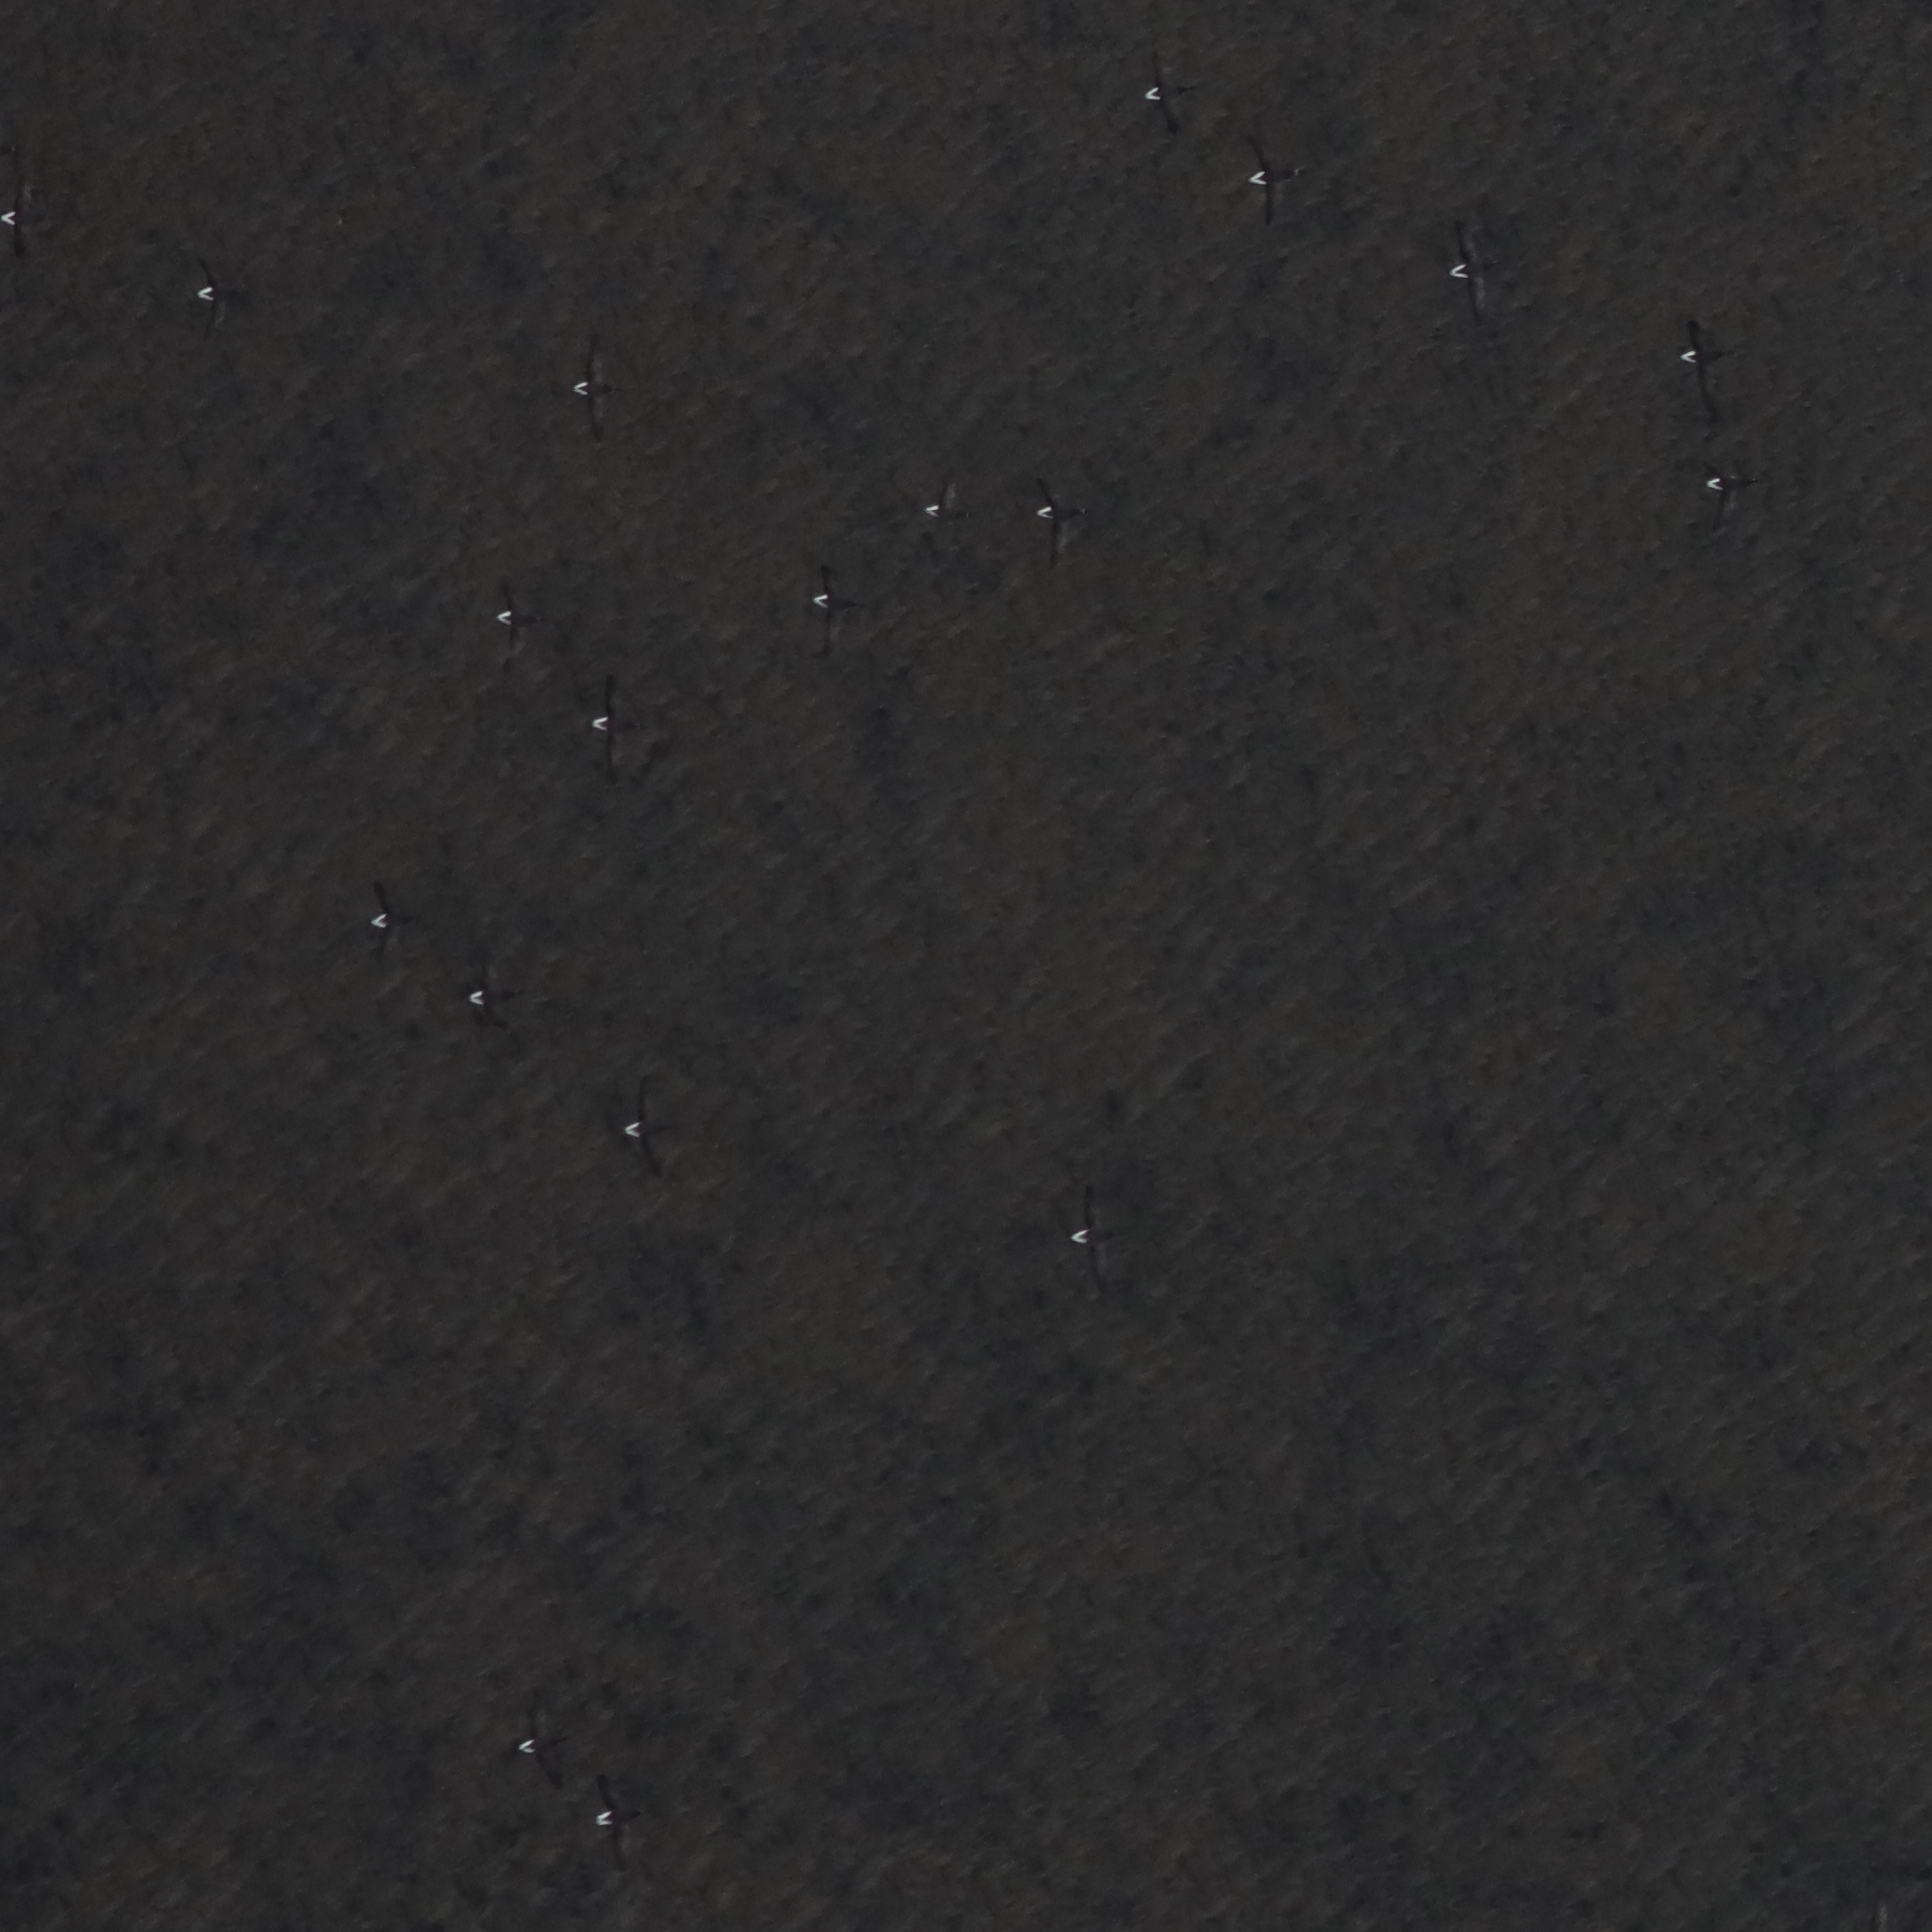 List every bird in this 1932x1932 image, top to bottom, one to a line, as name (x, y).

brant (1167, 95)
brant (1272, 178)
brant (19, 217)
brant (1472, 270)
brant (218, 293)
brant (1704, 356)
brant (596, 386)
brant (1731, 485)
brant (941, 500)
brant (1061, 513)
brant (836, 605)
brant (518, 621)
brant (614, 725)
brant (389, 919)
brant (491, 995)
brant (648, 1129)
brant (1097, 1236)
brant (540, 1741)
brant (618, 1818)